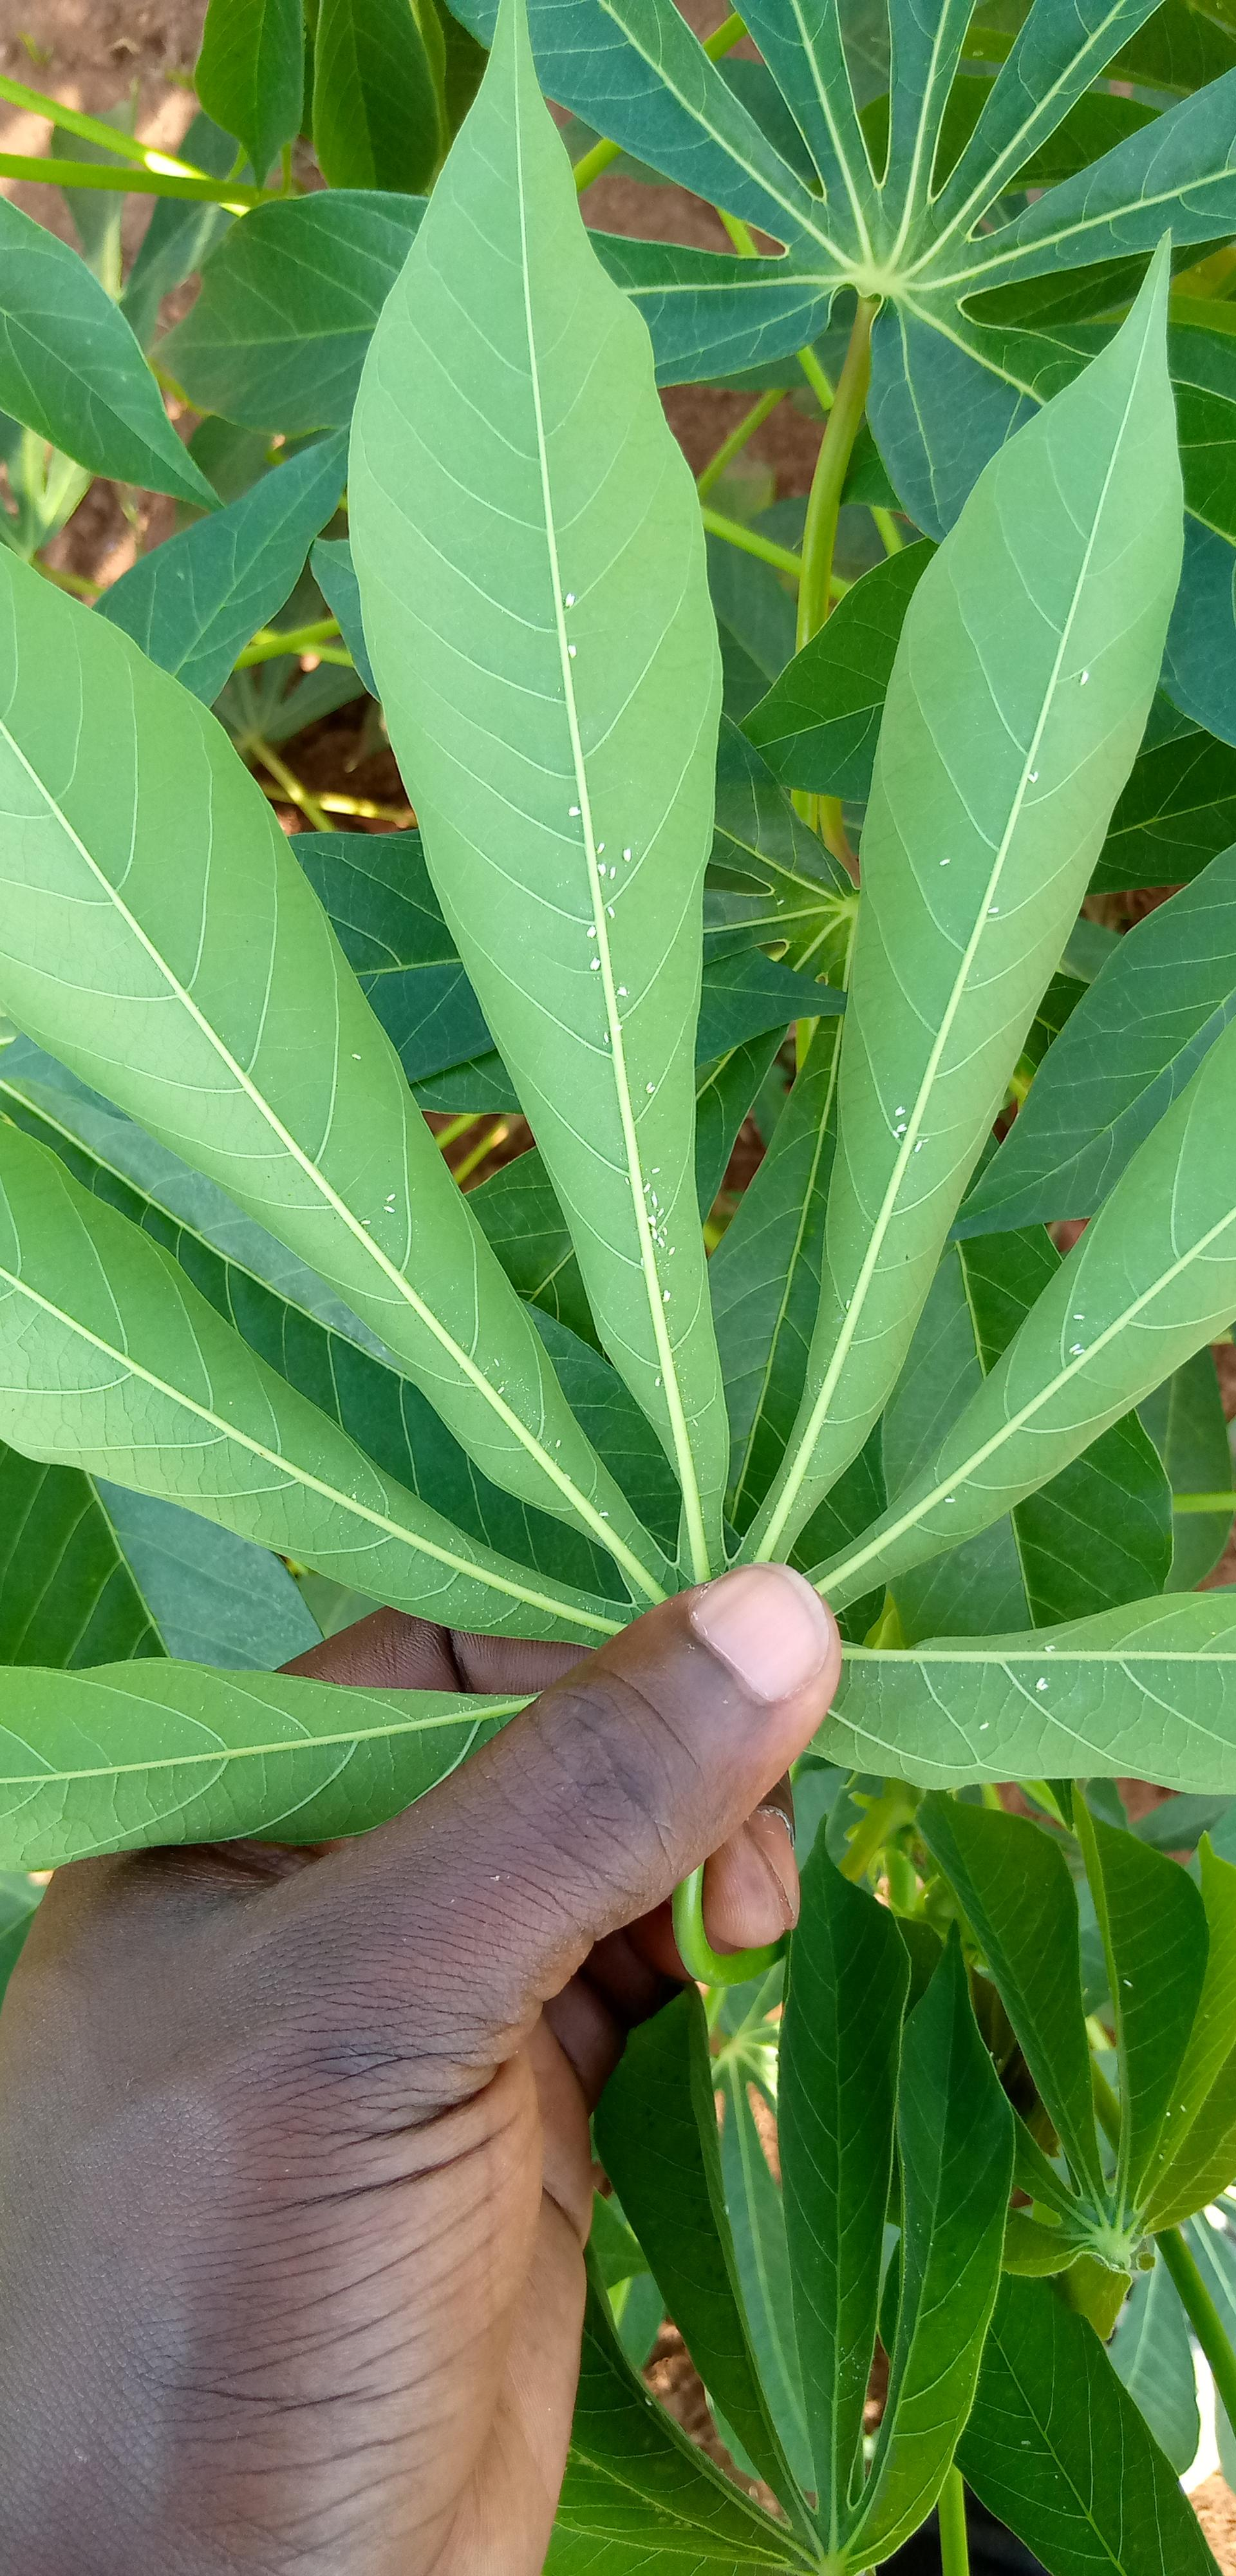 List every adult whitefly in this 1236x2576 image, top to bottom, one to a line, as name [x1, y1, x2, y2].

whitefly [565, 592, 572, 609]
whitefly [569, 593, 576, 609]
whitefly [567, 643, 577, 660]
whitefly [1076, 668, 1091, 687]
whitefly [1026, 768, 1040, 786]
whitefly [567, 806, 579, 813]
whitefly [568, 809, 581, 818]
whitefly [595, 842, 606, 855]
whitefly [622, 847, 632, 864]
whitefly [937, 857, 953, 867]
whitefly [596, 863, 607, 878]
whitefly [607, 866, 617, 881]
whitefly [604, 904, 617, 920]
whitefly [986, 905, 1000, 916]
whitefly [585, 925, 595, 938]
whitefly [590, 929, 597, 939]
whitefly [588, 956, 597, 971]
whitefly [594, 959, 601, 971]
whitefly [617, 986, 627, 992]
whitefly [616, 990, 628, 998]
whitefly [601, 1030, 611, 1045]
whitefly [350, 1052, 363, 1062]
whitefly [644, 1081, 653, 1091]
whitefly [647, 1085, 657, 1095]
whitefly [894, 1105, 903, 1113]
whitefly [894, 1108, 906, 1117]
whitefly [895, 1122, 906, 1129]
whitefly [897, 1126, 908, 1133]
whitefly [891, 1129, 899, 1139]
whitefly [913, 1139, 922, 1155]
whitefly [649, 1166, 662, 1175]
whitefly [623, 1175, 630, 1187]
whitefly [642, 1182, 651, 1194]
whitefly [383, 1191, 398, 1202]
whitefly [650, 1193, 659, 1209]
whitefly [381, 1205, 397, 1214]
whitefly [657, 1206, 665, 1218]
whitefly [646, 1213, 658, 1227]
whitefly [359, 1218, 372, 1226]
whitefly [650, 1226, 659, 1240]
whitefly [657, 1235, 666, 1250]
whitefly [666, 1245, 677, 1257]
whitefly [662, 1287, 668, 1305]
whitefly [666, 1291, 671, 1305]
whitefly [1071, 1313, 1086, 1322]
whitefly [1068, 1342, 1081, 1355]
whitefly [1071, 1348, 1086, 1357]
whitefly [653, 1375, 662, 1388]
whitefly [494, 1385, 507, 1396]
whitefly [554, 1437, 563, 1451]
whitefly [942, 1496, 957, 1505]
whitefly [596, 1510, 610, 1518]
whitefly [1048, 1644, 1056, 1651]
whitefly [1044, 1645, 1053, 1653]
whitefly [1035, 1676, 1046, 1690]
whitefly [1039, 1683, 1049, 1691]
whitefly [976, 1719, 990, 1732]